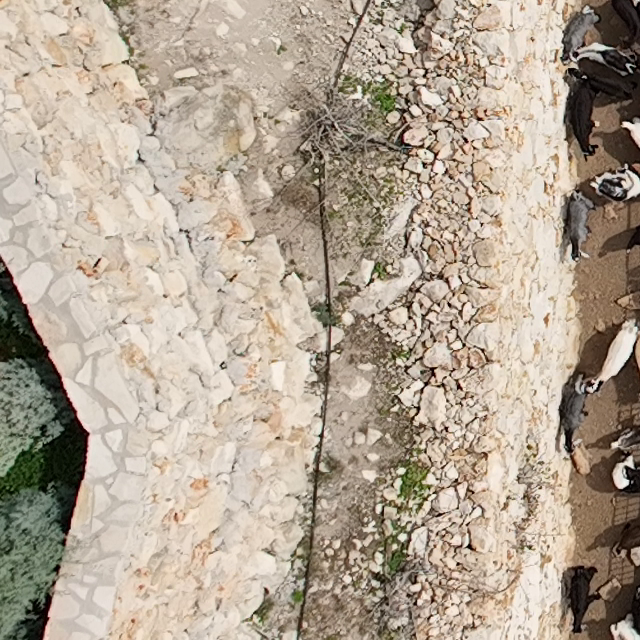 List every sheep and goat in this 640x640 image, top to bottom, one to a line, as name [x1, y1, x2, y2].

goat [607, 0, 639, 49]
goat [627, 0, 639, 47]
goat [560, 2, 601, 67]
goat [570, 43, 638, 72]
goat [634, 53, 639, 106]
goat [578, 57, 635, 100]
goat [567, 82, 598, 157]
goat [620, 117, 639, 164]
goat [629, 160, 639, 194]
goat [590, 163, 639, 199]
goat [565, 189, 591, 259]
goat [626, 212, 639, 254]
goat [584, 320, 639, 395]
goat [559, 370, 589, 452]
goat [611, 414, 639, 452]
goat [612, 457, 639, 493]
goat [617, 512, 639, 551]
goat [566, 564, 595, 633]
goat [631, 584, 639, 632]
goat [610, 617, 639, 639]